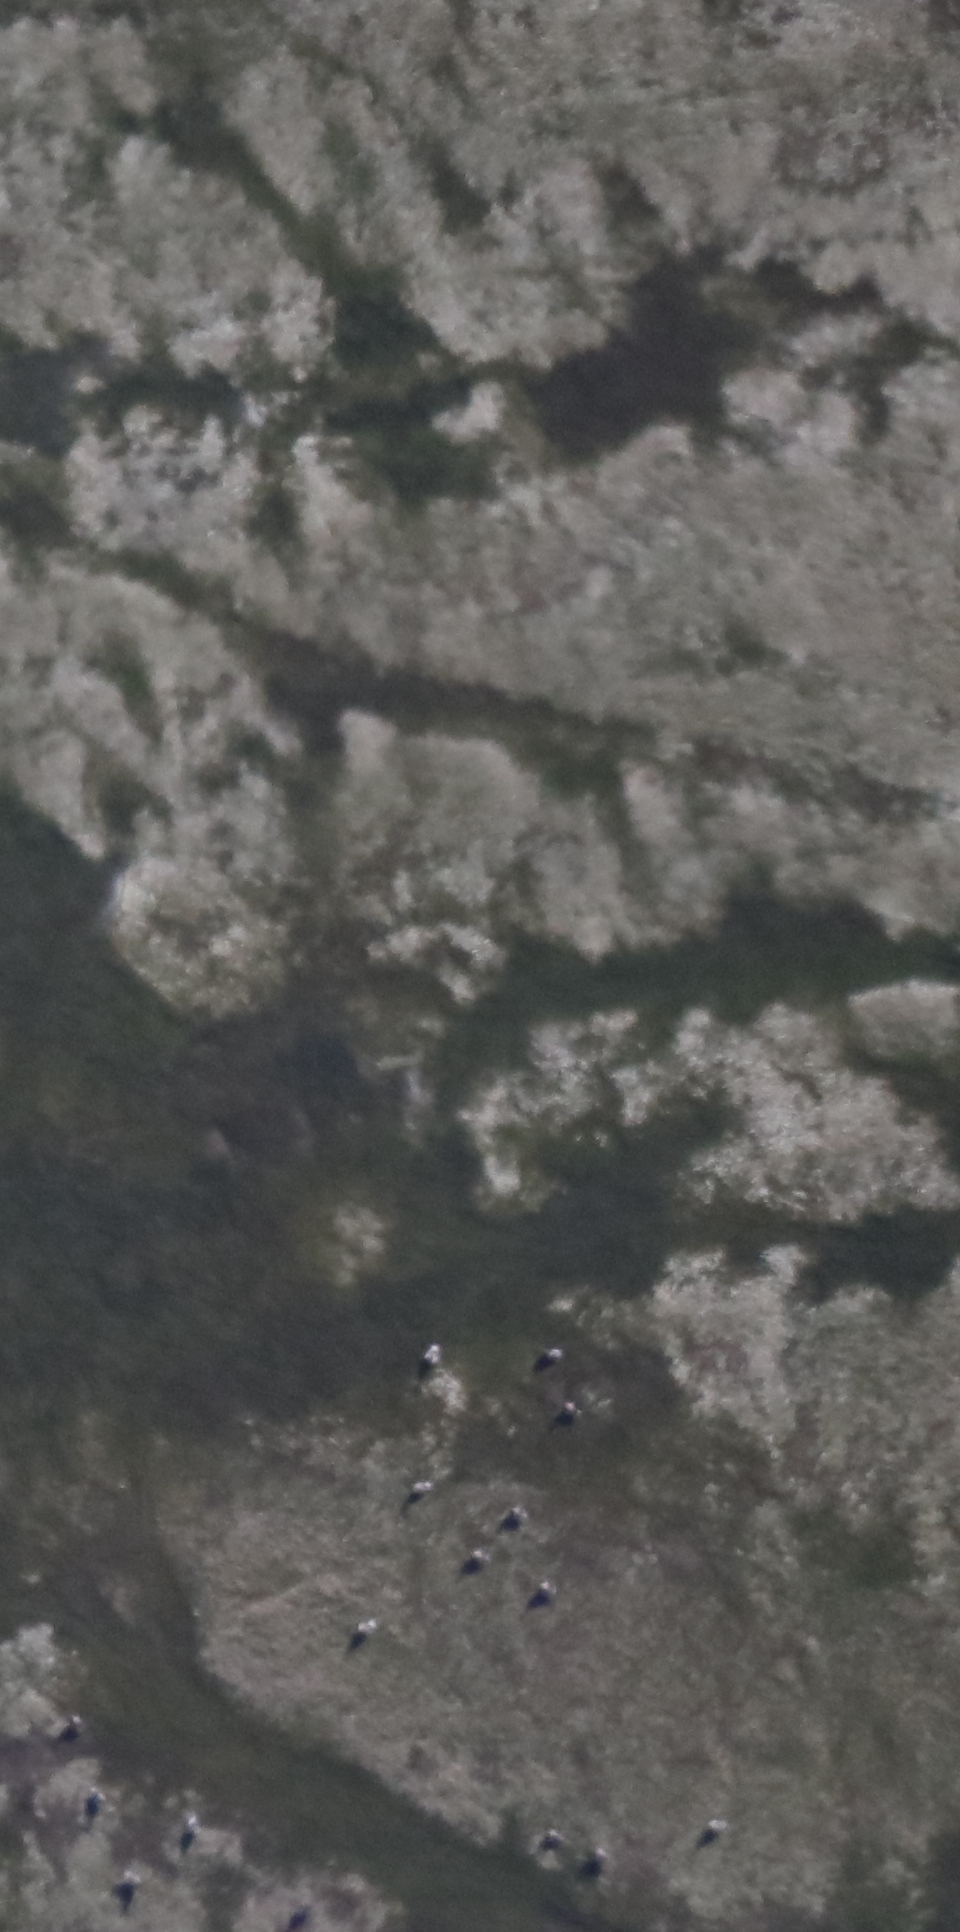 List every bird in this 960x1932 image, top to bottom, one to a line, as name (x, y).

brant (552, 1354)
brant (433, 1355)
brant (571, 1409)
brant (422, 1489)
brant (524, 1515)
brant (487, 1559)
brant (547, 1595)
brant (370, 1632)
brant (82, 1718)
brant (101, 1801)
brant (191, 1830)
brant (556, 1832)
brant (721, 1833)
brant (600, 1860)
brant (137, 1884)
brant (303, 1911)